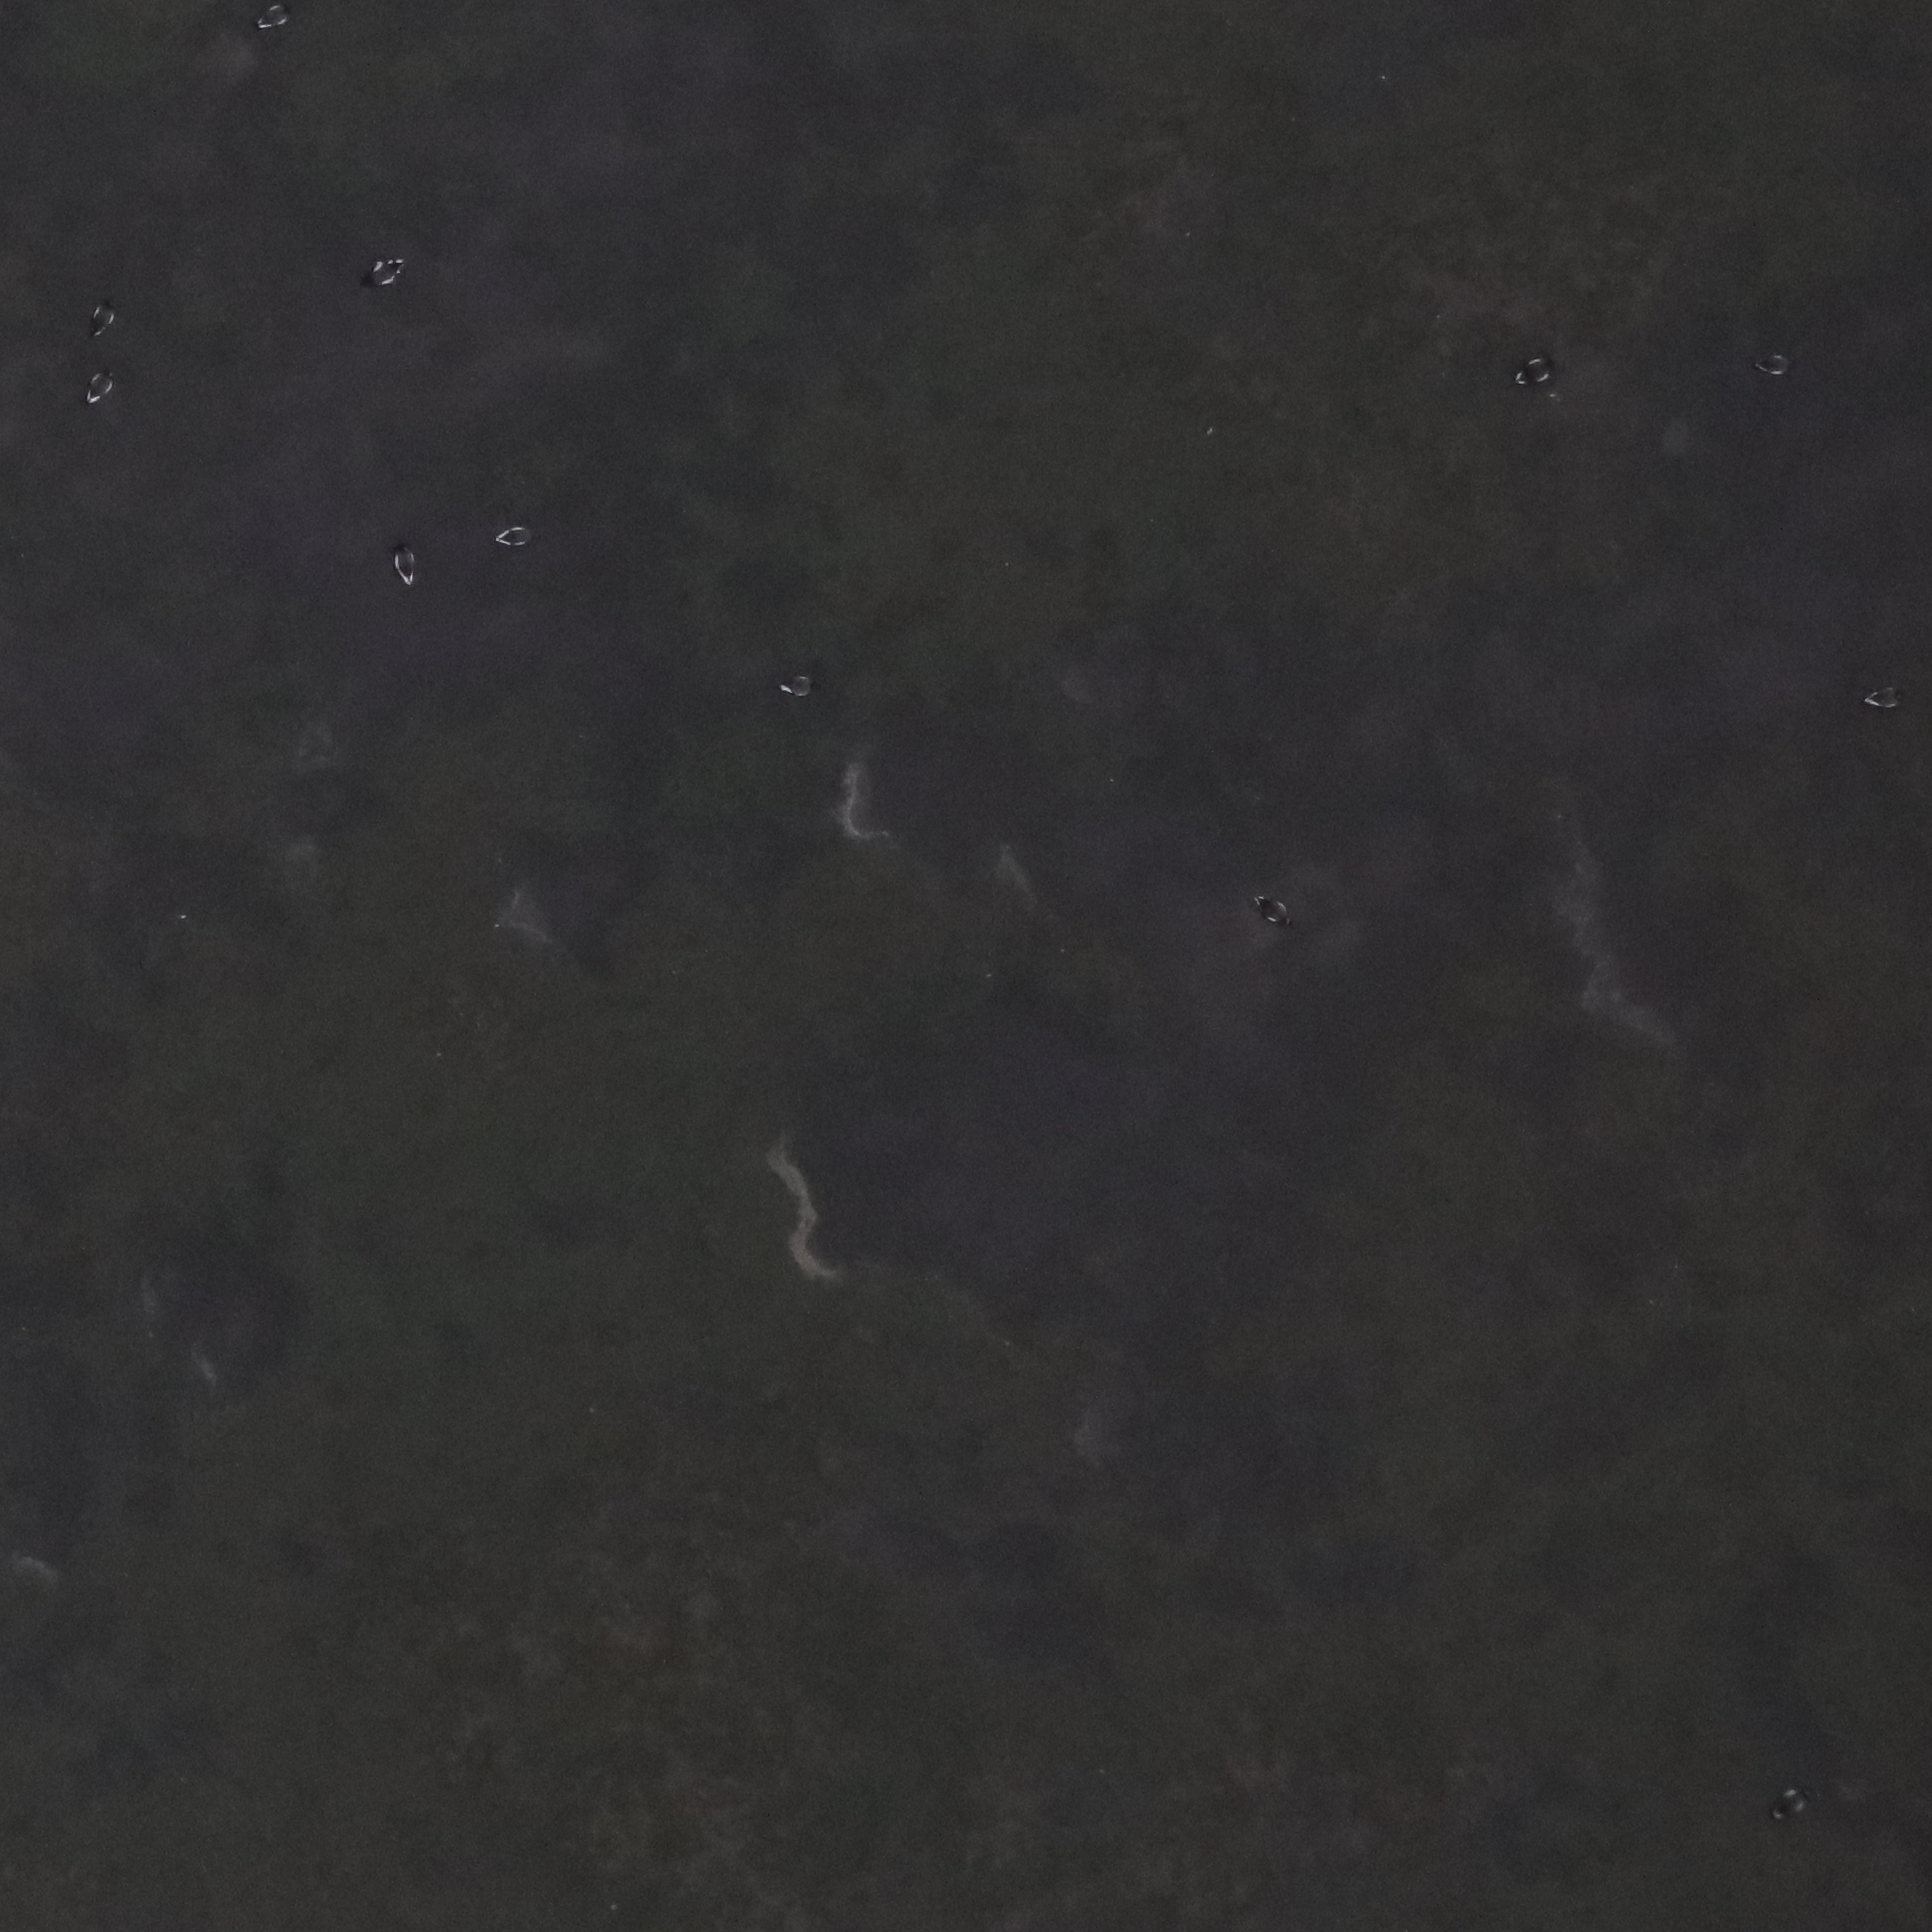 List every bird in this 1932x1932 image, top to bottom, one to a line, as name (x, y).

brant (273, 17)
brant (386, 271)
brant (105, 317)
brant (1773, 365)
brant (1535, 371)
brant (99, 385)
brant (515, 535)
brant (407, 564)
brant (799, 688)
brant (1884, 696)
brant (1274, 911)
brant (1791, 1802)